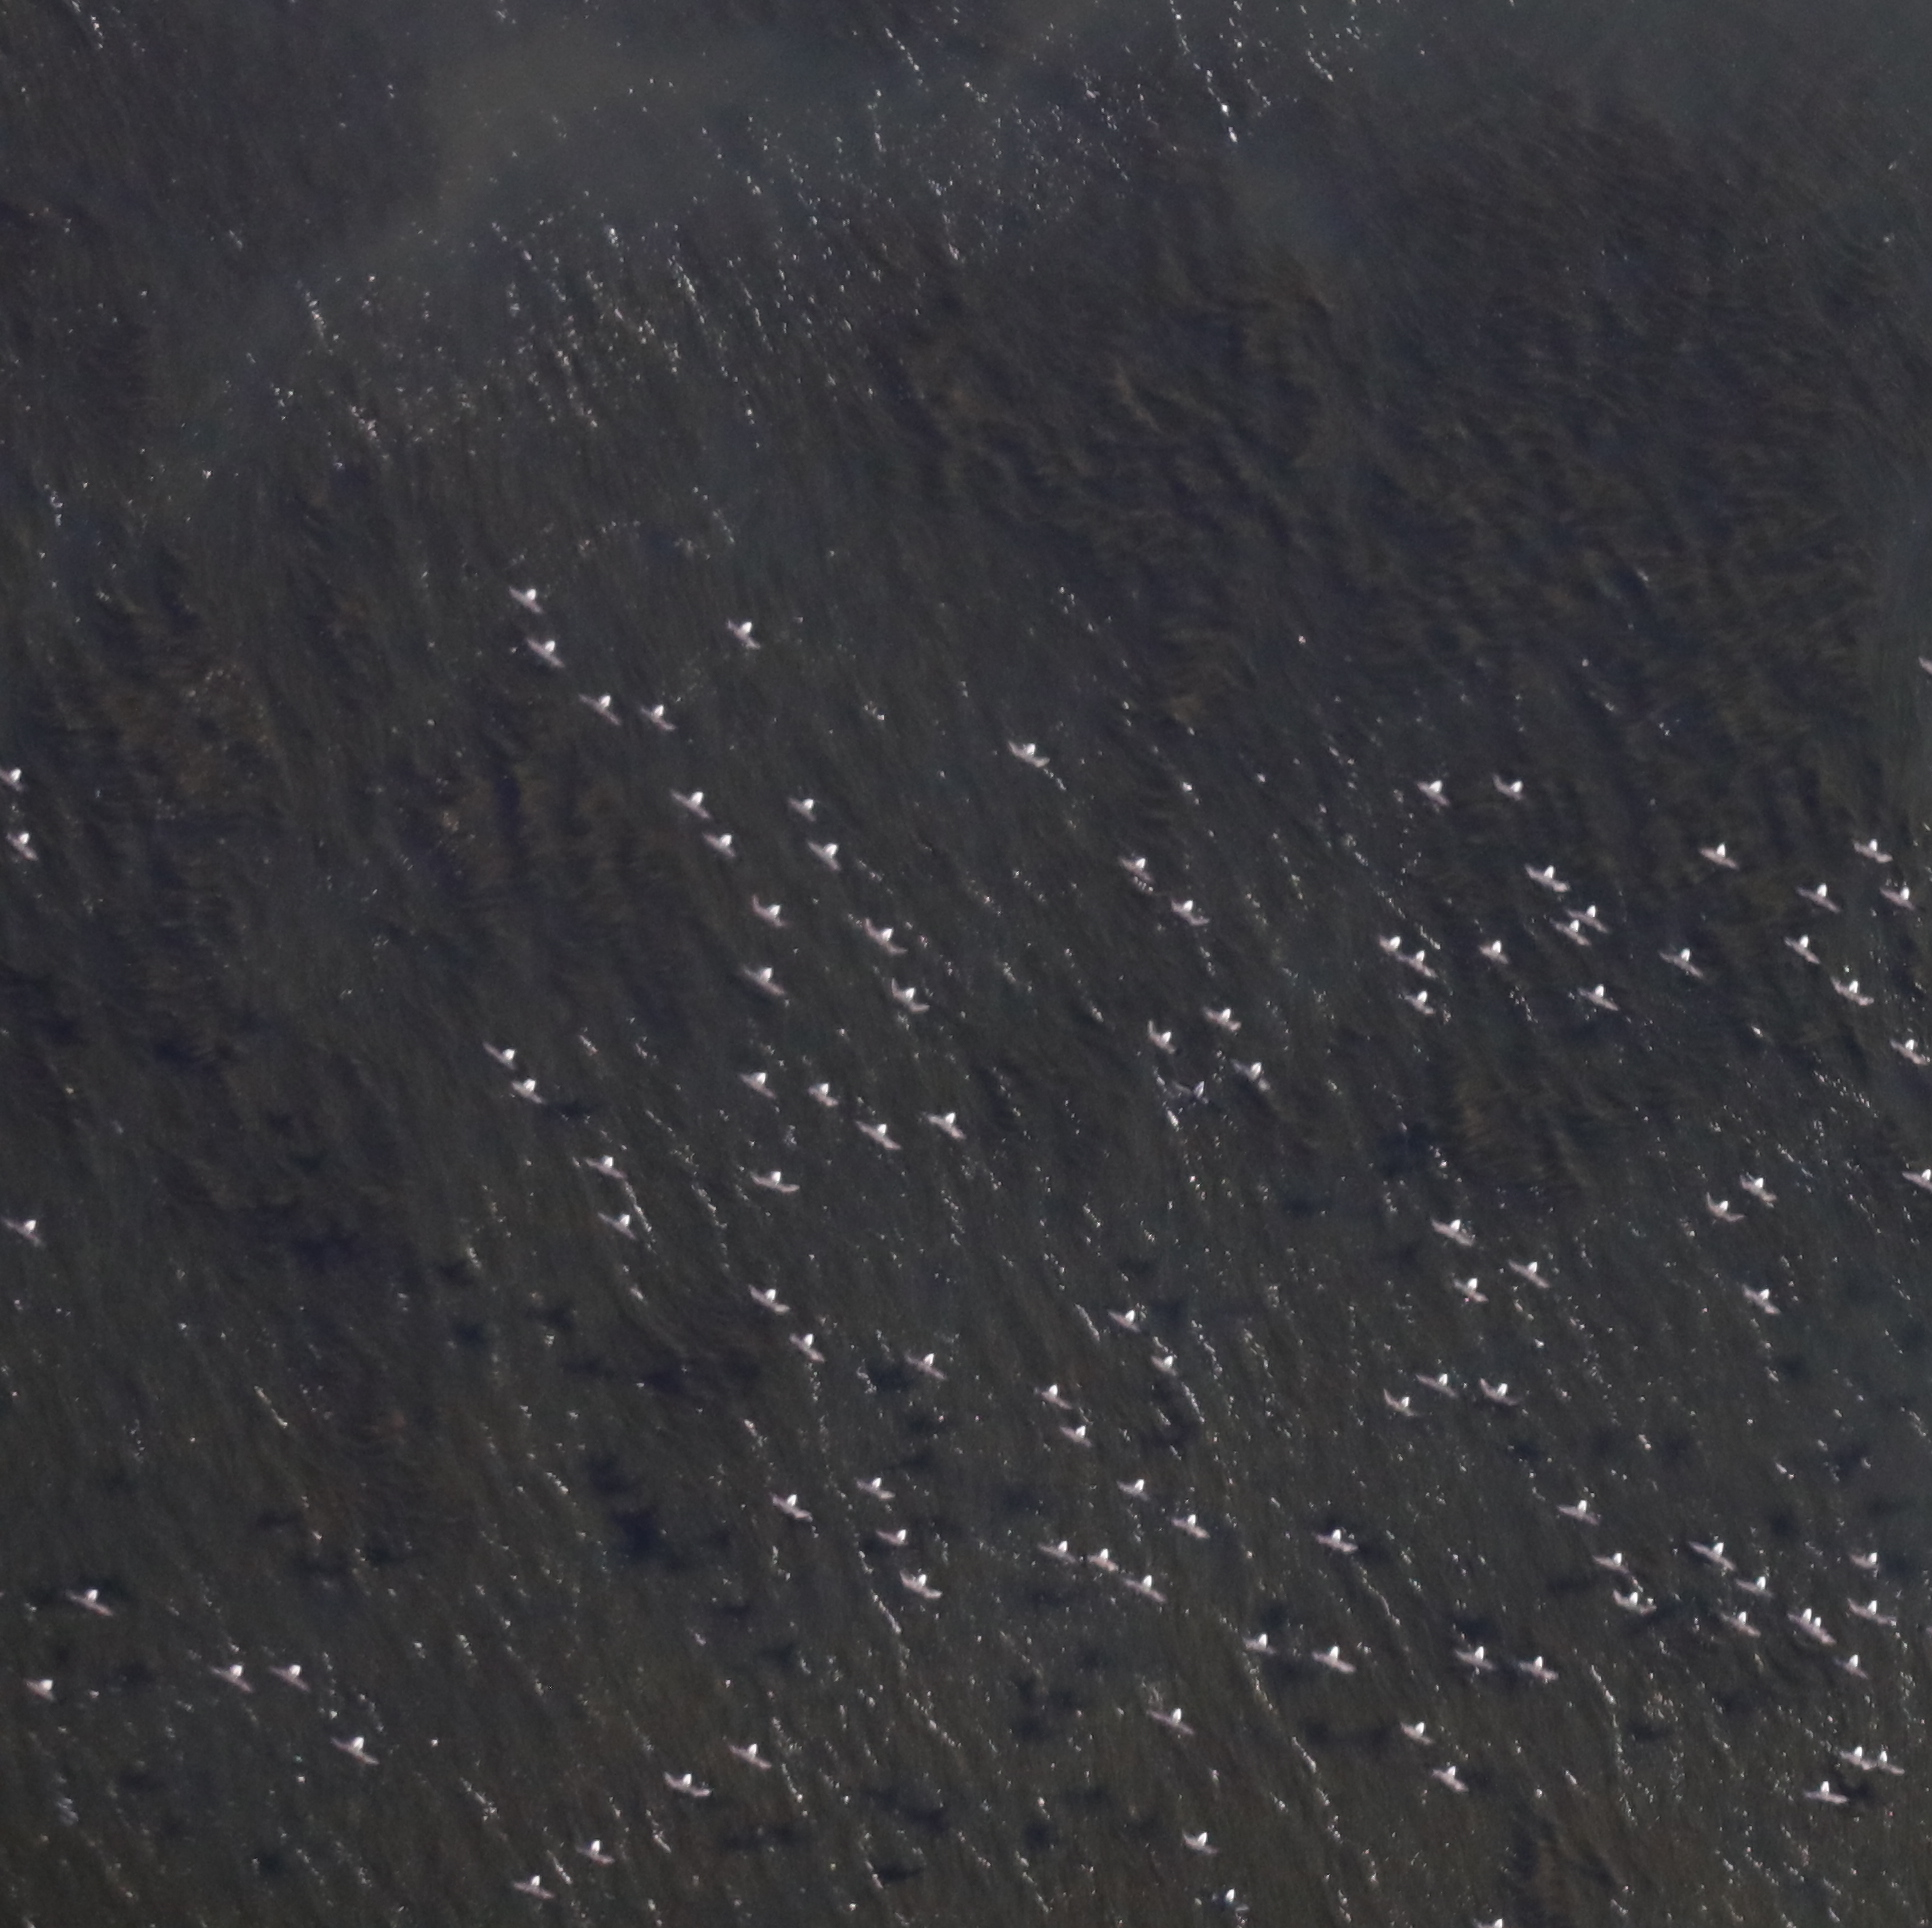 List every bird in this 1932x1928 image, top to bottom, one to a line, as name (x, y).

brant (528, 598)
brant (740, 633)
brant (543, 653)
brant (601, 708)
brant (658, 720)
brant (1029, 757)
brant (10, 778)
brant (1438, 787)
brant (1514, 792)
brant (695, 802)
brant (803, 808)
brant (17, 846)
brant (718, 846)
brant (1722, 847)
brant (1864, 850)
brant (824, 856)
brant (1137, 864)
brant (1541, 887)
brant (1820, 900)
brant (1909, 904)
brant (770, 913)
brant (1598, 917)
brant (1189, 922)
brant (1576, 939)
brant (885, 940)
brant (1390, 945)
brant (1504, 948)
brant (1810, 949)
brant (1690, 957)
brant (1420, 962)
brant (759, 981)
brant (1861, 987)
brant (1606, 997)
brant (905, 1003)
brant (1419, 1005)
brant (1226, 1019)
brant (1161, 1040)
brant (1909, 1052)
brant (506, 1057)
brant (1249, 1073)
brant (761, 1088)
brant (529, 1092)
brant (820, 1095)
brant (1195, 1096)
brant (948, 1125)
brant (874, 1134)
brant (604, 1168)
brant (1921, 1183)
brant (776, 1185)
brant (1754, 1191)
brant (1729, 1208)
brant (621, 1223)
brant (1456, 1230)
brant (21, 1232)
brant (1526, 1282)
brant (1477, 1292)
brant (763, 1302)
brant (1765, 1302)
brant (1126, 1319)
brant (803, 1347)
brant (1170, 1366)
brant (925, 1371)
brant (1445, 1380)
brant (1506, 1389)
brant (1050, 1395)
brant (1399, 1400)
brant (1076, 1439)
brant (872, 1487)
brant (1135, 1487)
brant (1587, 1504)
brant (788, 1509)
brant (1194, 1523)
brant (899, 1539)
brant (1331, 1540)
brant (1059, 1554)
brant (1724, 1555)
brant (1874, 1556)
brant (1102, 1558)
brant (1622, 1565)
brant (922, 1585)
brant (1762, 1586)
brant (1149, 1590)
brant (92, 1604)
brant (1639, 1604)
brant (1878, 1611)
brant (1808, 1612)
brant (1750, 1631)
brant (1831, 1636)
brant (1260, 1646)
brant (1474, 1659)
brant (1334, 1660)
brant (1850, 1669)
brant (1537, 1670)
brant (232, 1672)
brant (294, 1677)
brant (48, 1690)
brant (1172, 1717)
brant (1416, 1737)
brant (353, 1750)
brant (751, 1755)
brant (1849, 1760)
brant (1890, 1765)
brant (1449, 1781)
brant (680, 1784)
brant (1825, 1795)
brant (1204, 1838)
brant (600, 1850)
brant (535, 1888)
brant (1230, 1898)